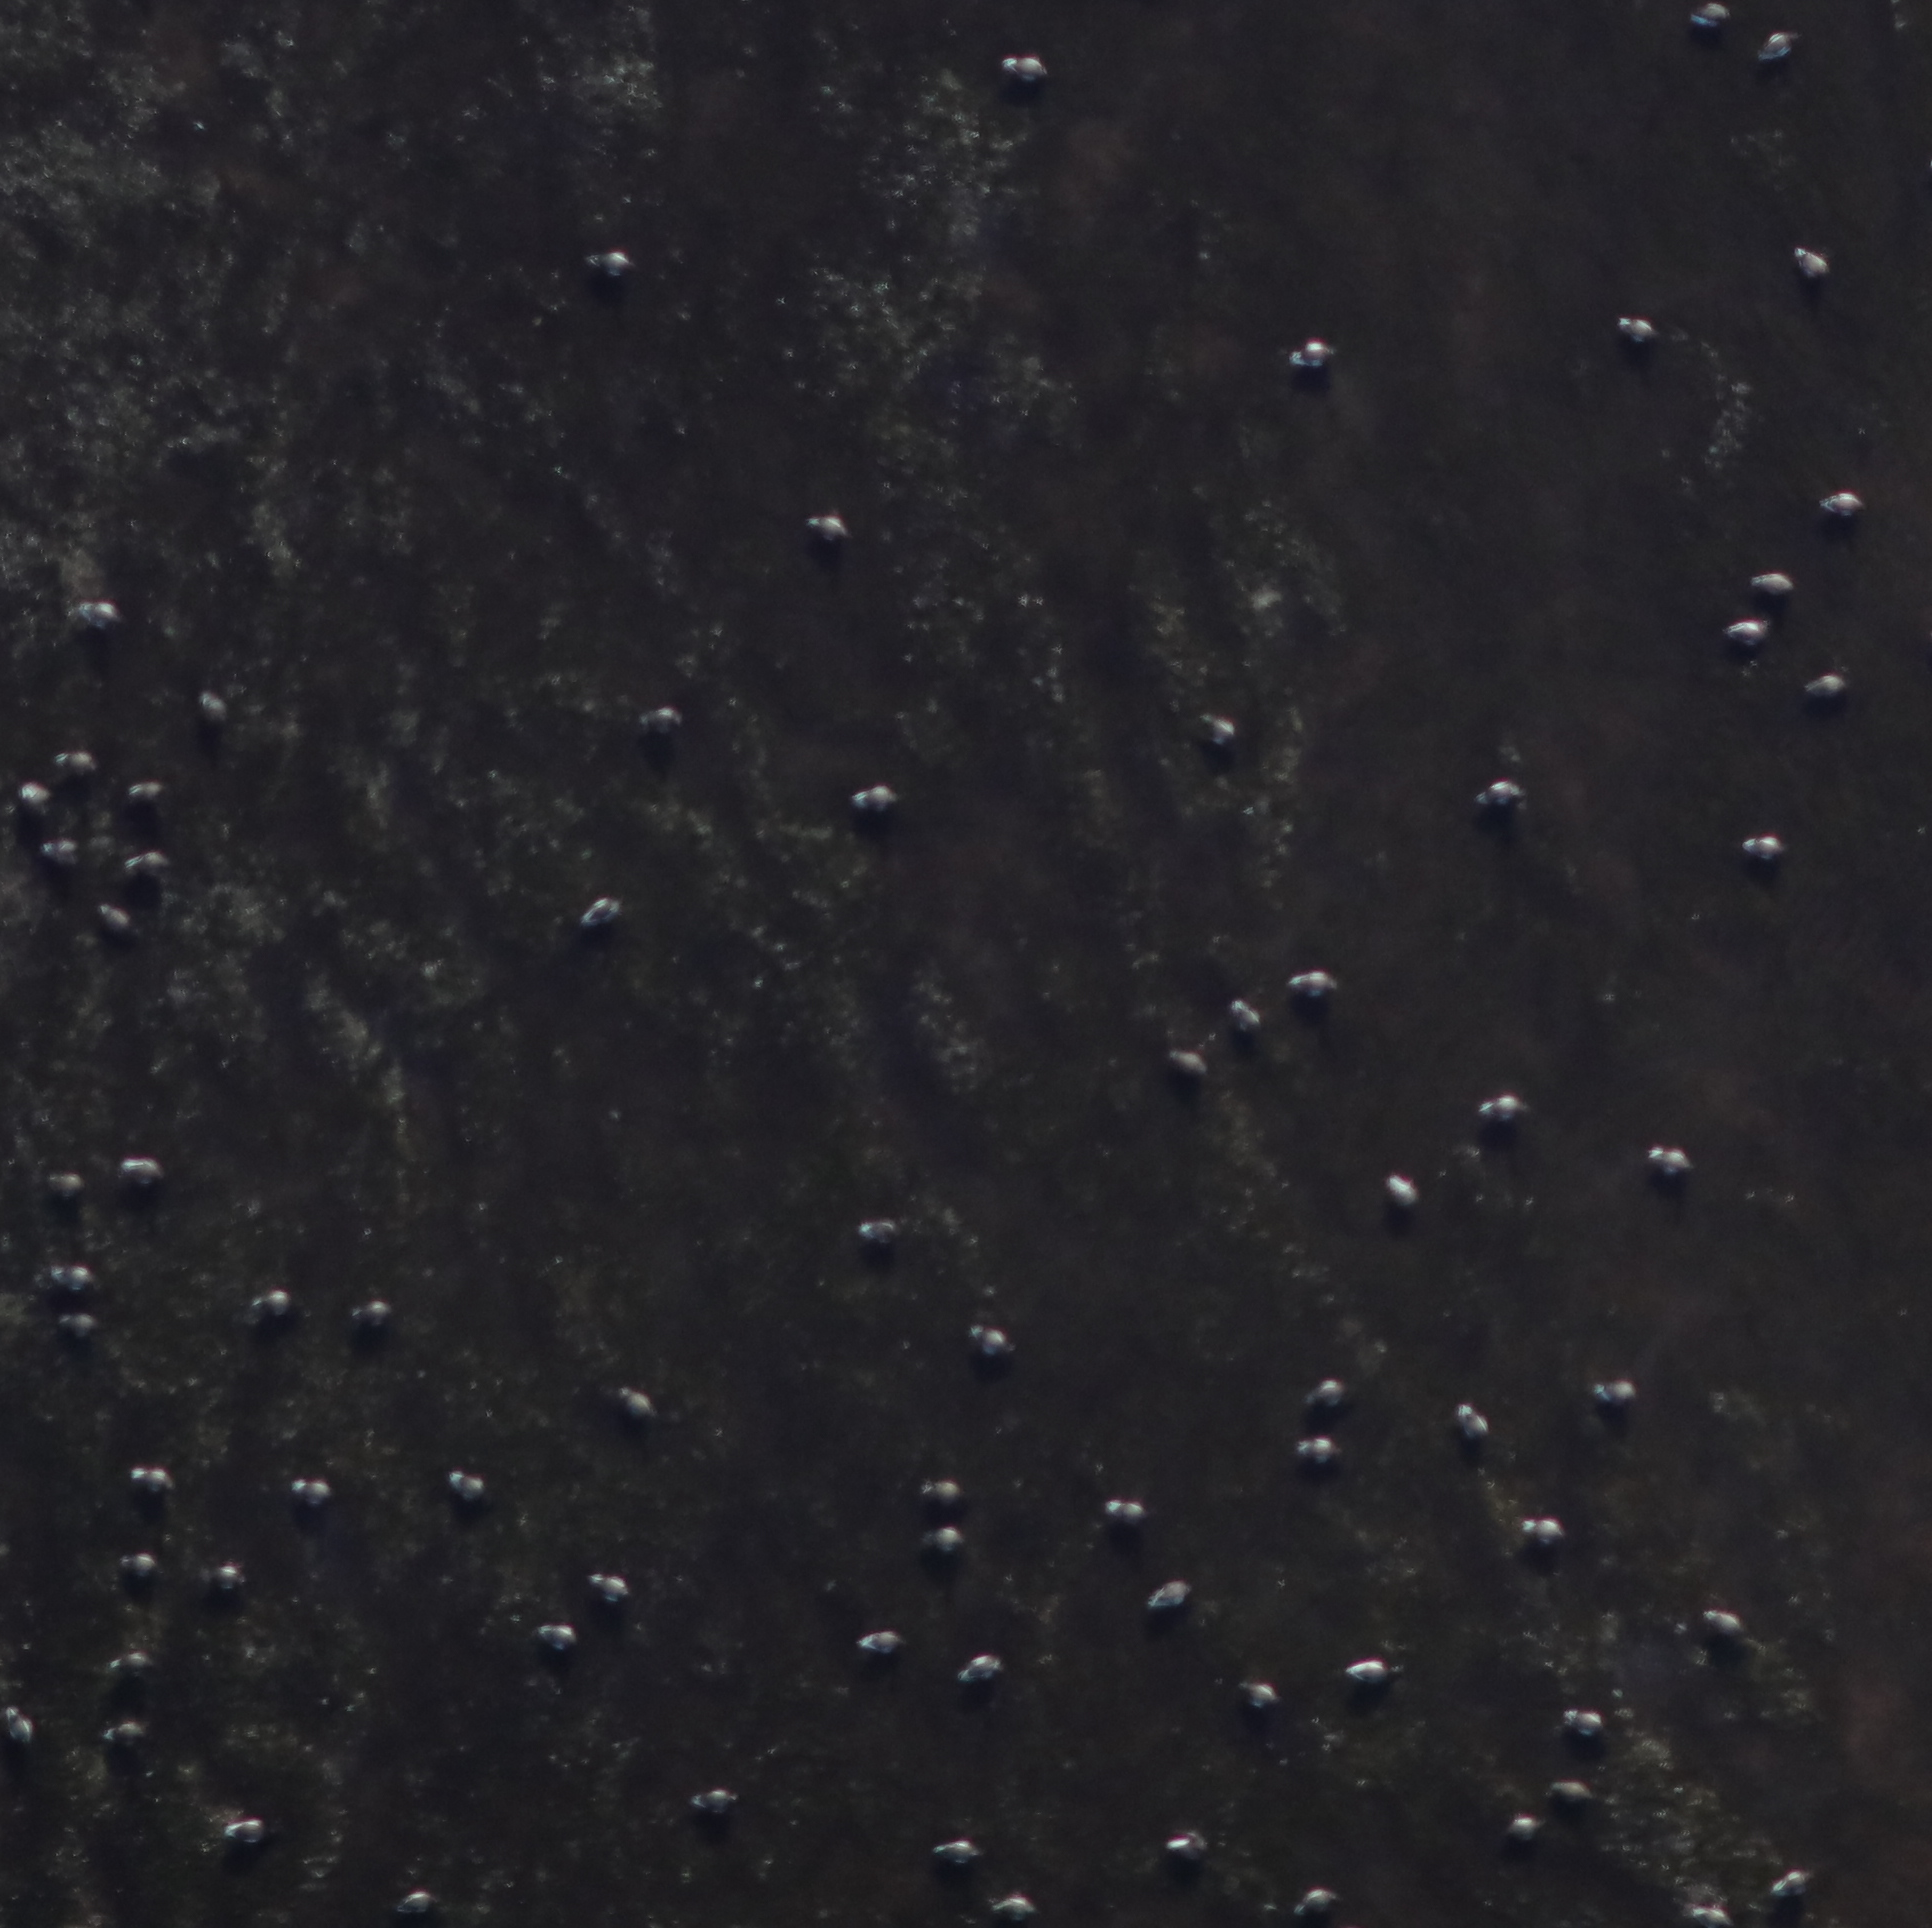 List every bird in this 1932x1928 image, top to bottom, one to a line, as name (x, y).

brant (1712, 13)
brant (1778, 43)
brant (1026, 71)
brant (613, 260)
brant (1818, 265)
brant (1643, 327)
brant (1315, 343)
brant (1852, 507)
brant (834, 521)
brant (1776, 589)
brant (100, 611)
brant (1742, 623)
brant (1826, 680)
brant (211, 714)
brant (657, 720)
brant (1230, 727)
brant (68, 753)
brant (144, 793)
brant (1501, 793)
brant (36, 795)
brant (877, 798)
brant (1764, 847)
brant (59, 855)
brant (146, 856)
brant (604, 909)
brant (122, 926)
brant (1307, 982)
brant (1242, 1013)
brant (1188, 1064)
brant (1507, 1110)
brant (1662, 1162)
brant (147, 1171)
brant (65, 1185)
brant (1407, 1198)
brant (880, 1230)
brant (74, 1278)
brant (273, 1304)
brant (377, 1310)
brant (76, 1322)
brant (989, 1340)
brant (1324, 1397)
brant (1612, 1400)
brant (629, 1406)
brant (1479, 1421)
brant (1318, 1457)
brant (151, 1476)
brant (947, 1490)
brant (469, 1491)
brant (316, 1492)
brant (1129, 1518)
brant (1540, 1530)
brant (948, 1542)
brant (132, 1562)
brant (225, 1569)
brant (610, 1593)
brant (1174, 1593)
brant (1717, 1619)
brant (554, 1631)
brant (886, 1635)
brant (985, 1664)
brant (132, 1667)
brant (1376, 1668)
brant (1265, 1692)
brant (1585, 1719)
brant (19, 1729)
brant (134, 1740)
brant (1571, 1788)
brant (712, 1798)
brant (244, 1827)
brant (1528, 1829)
brant (962, 1844)
brant (1184, 1850)
brant (1789, 1885)
brant (1016, 1903)
brant (1319, 1903)
brant (411, 1906)